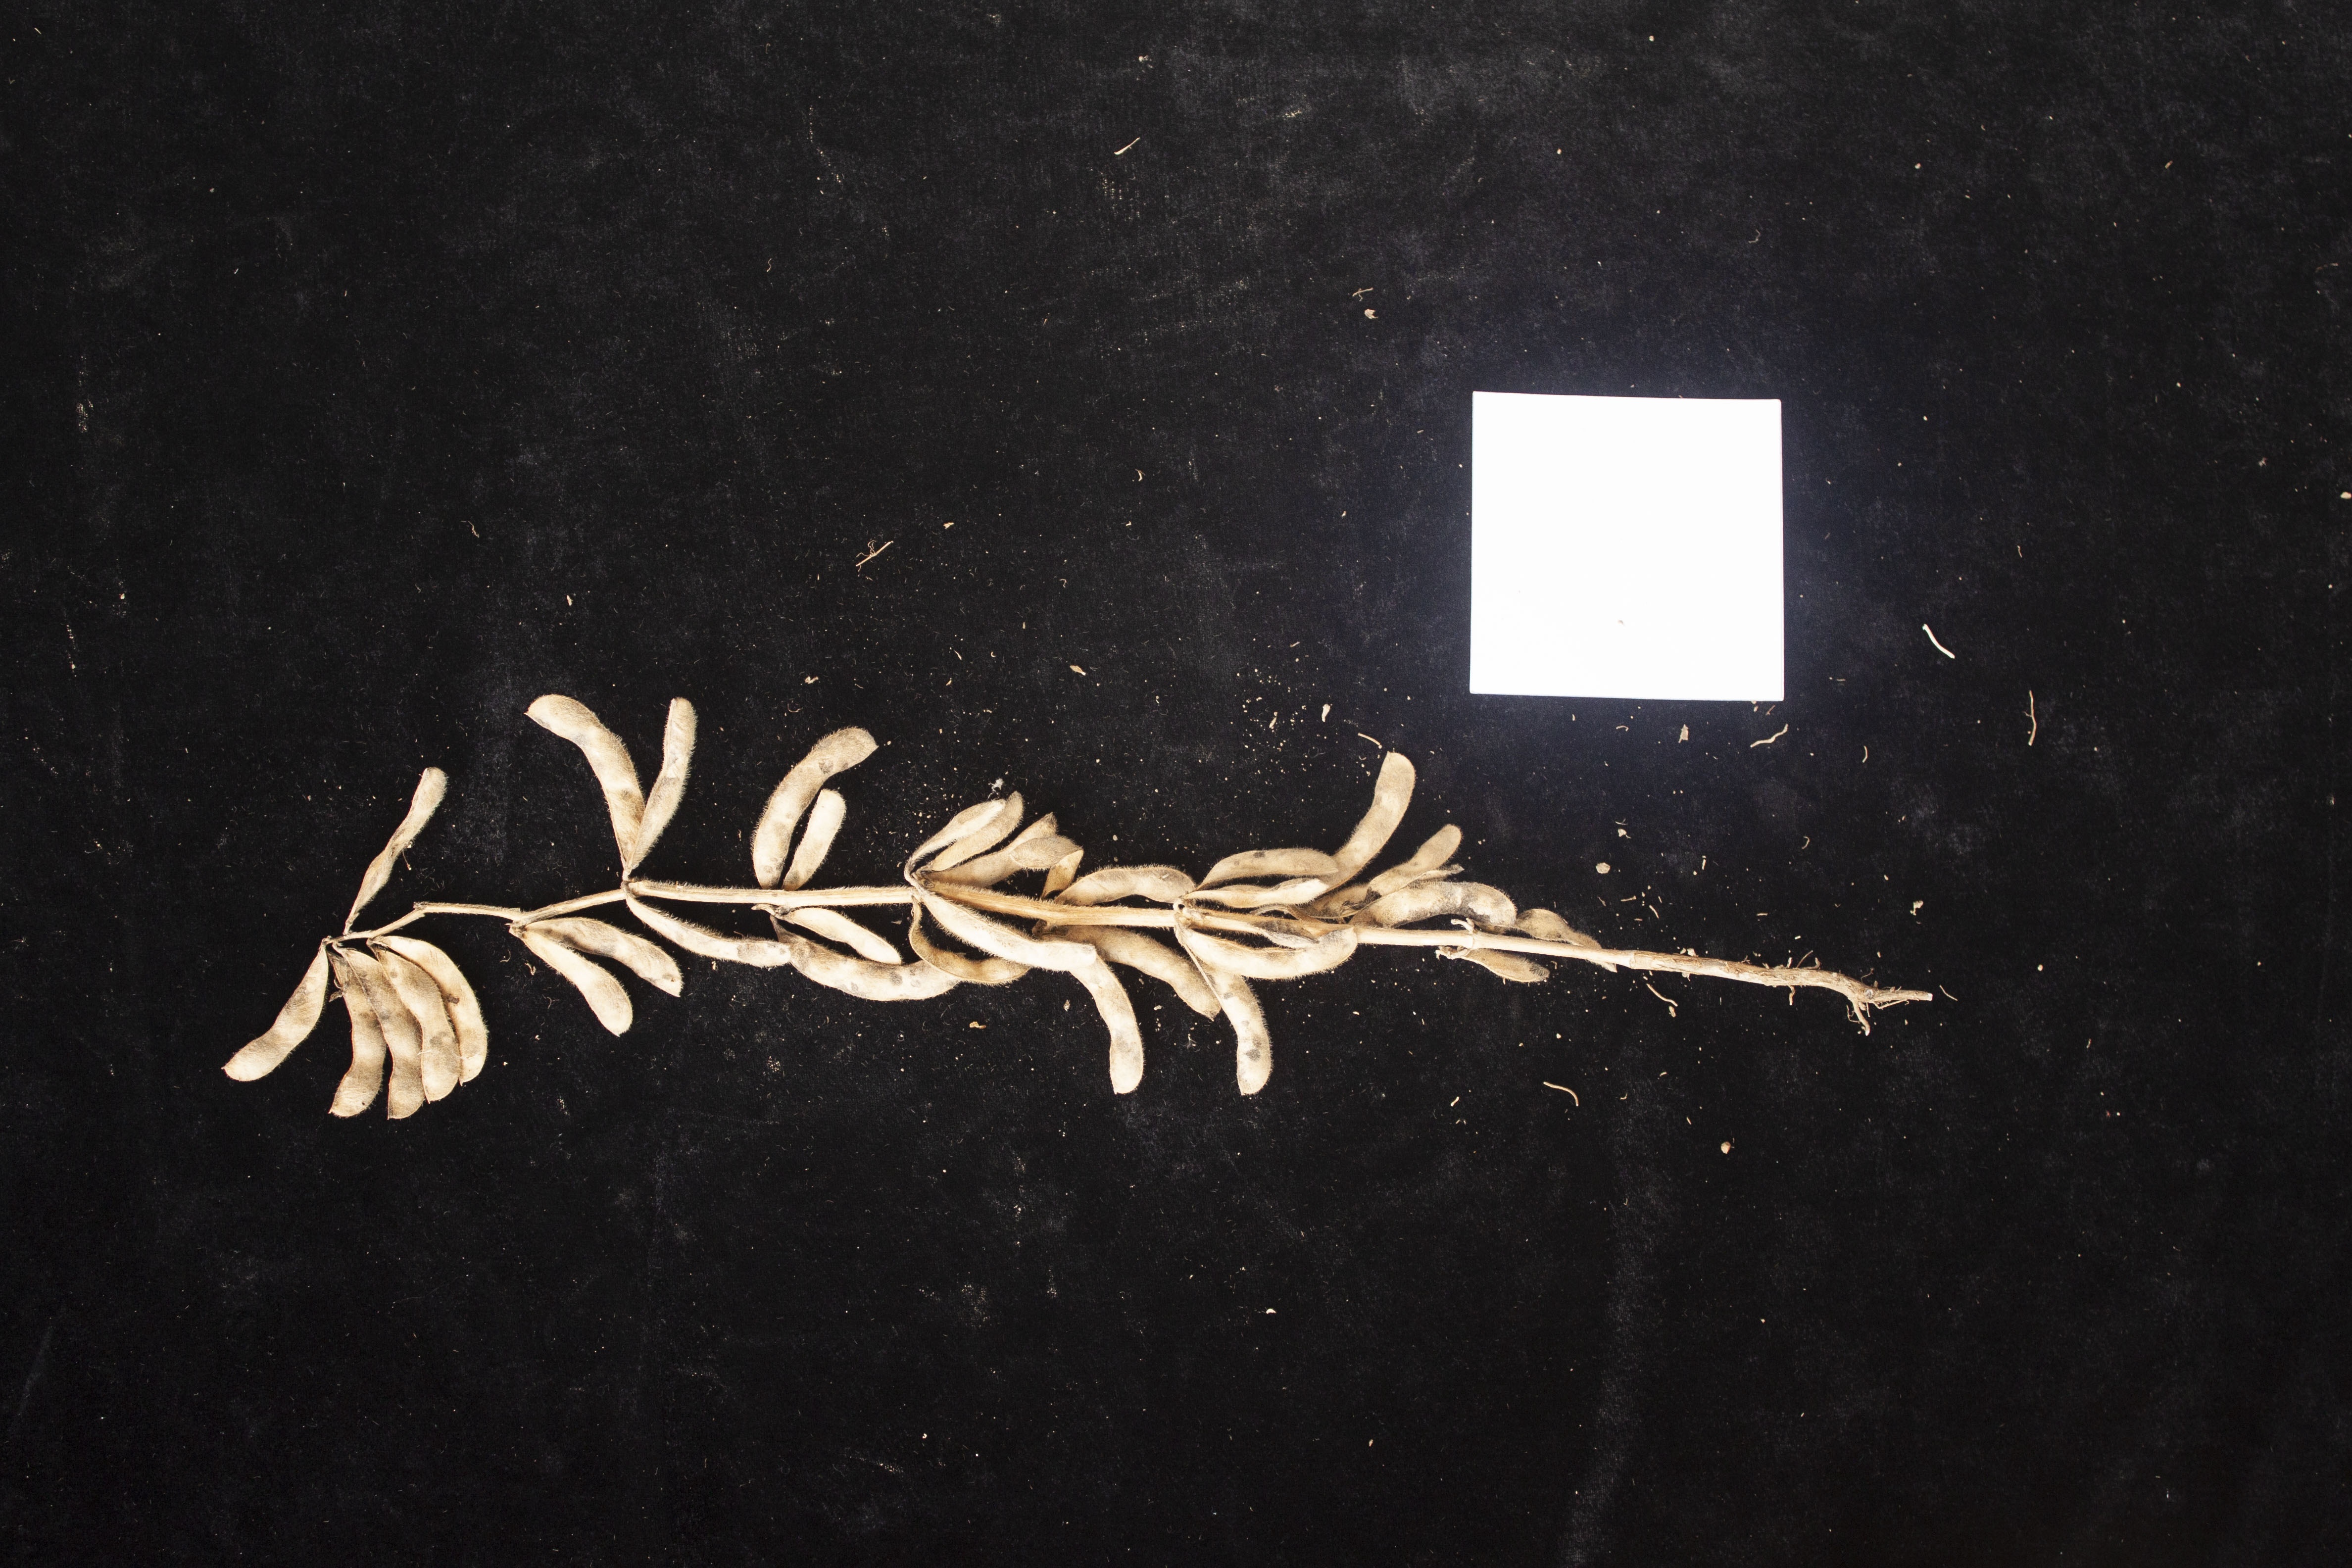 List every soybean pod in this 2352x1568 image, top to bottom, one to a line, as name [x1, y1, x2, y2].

soybean pod [525, 695, 648, 869]
soybean pod [629, 698, 695, 869]
soybean pod [752, 727, 876, 889]
soybean pod [1319, 752, 1416, 891]
soybean pod [349, 770, 445, 918]
soybean pod [784, 792, 846, 891]
soybean pod [911, 792, 1024, 879]
soybean pod [908, 800, 1005, 868]
soybean pod [932, 812, 1083, 900]
soybean pod [1248, 824, 1462, 920]
soybean pod [1203, 849, 1339, 886]
soybean pod [1055, 867, 1195, 907]
soybean pod [1187, 879, 1327, 909]
soybean pod [910, 882, 1095, 972]
soybean pod [1350, 883, 1514, 933]
soybean pod [627, 896, 794, 968]
soybean pod [911, 906, 1026, 986]
soybean pod [1512, 908, 1617, 974]
soybean pod [780, 909, 899, 966]
soybean pod [769, 915, 960, 1003]
soybean pod [524, 918, 682, 998]
soybean pod [1178, 927, 1357, 980]
soybean pod [1050, 927, 1221, 1024]
soybean pod [1173, 928, 1274, 1096]
soybean pod [518, 933, 632, 1037]
soybean pod [370, 935, 488, 1085]
soybean pod [223, 944, 328, 1082]
soybean pod [334, 945, 422, 1120]
soybean pod [373, 949, 461, 1102]
soybean pod [1451, 951, 1549, 983]
soybean pod [1068, 953, 1145, 1095]
soybean pod [329, 954, 384, 1117]